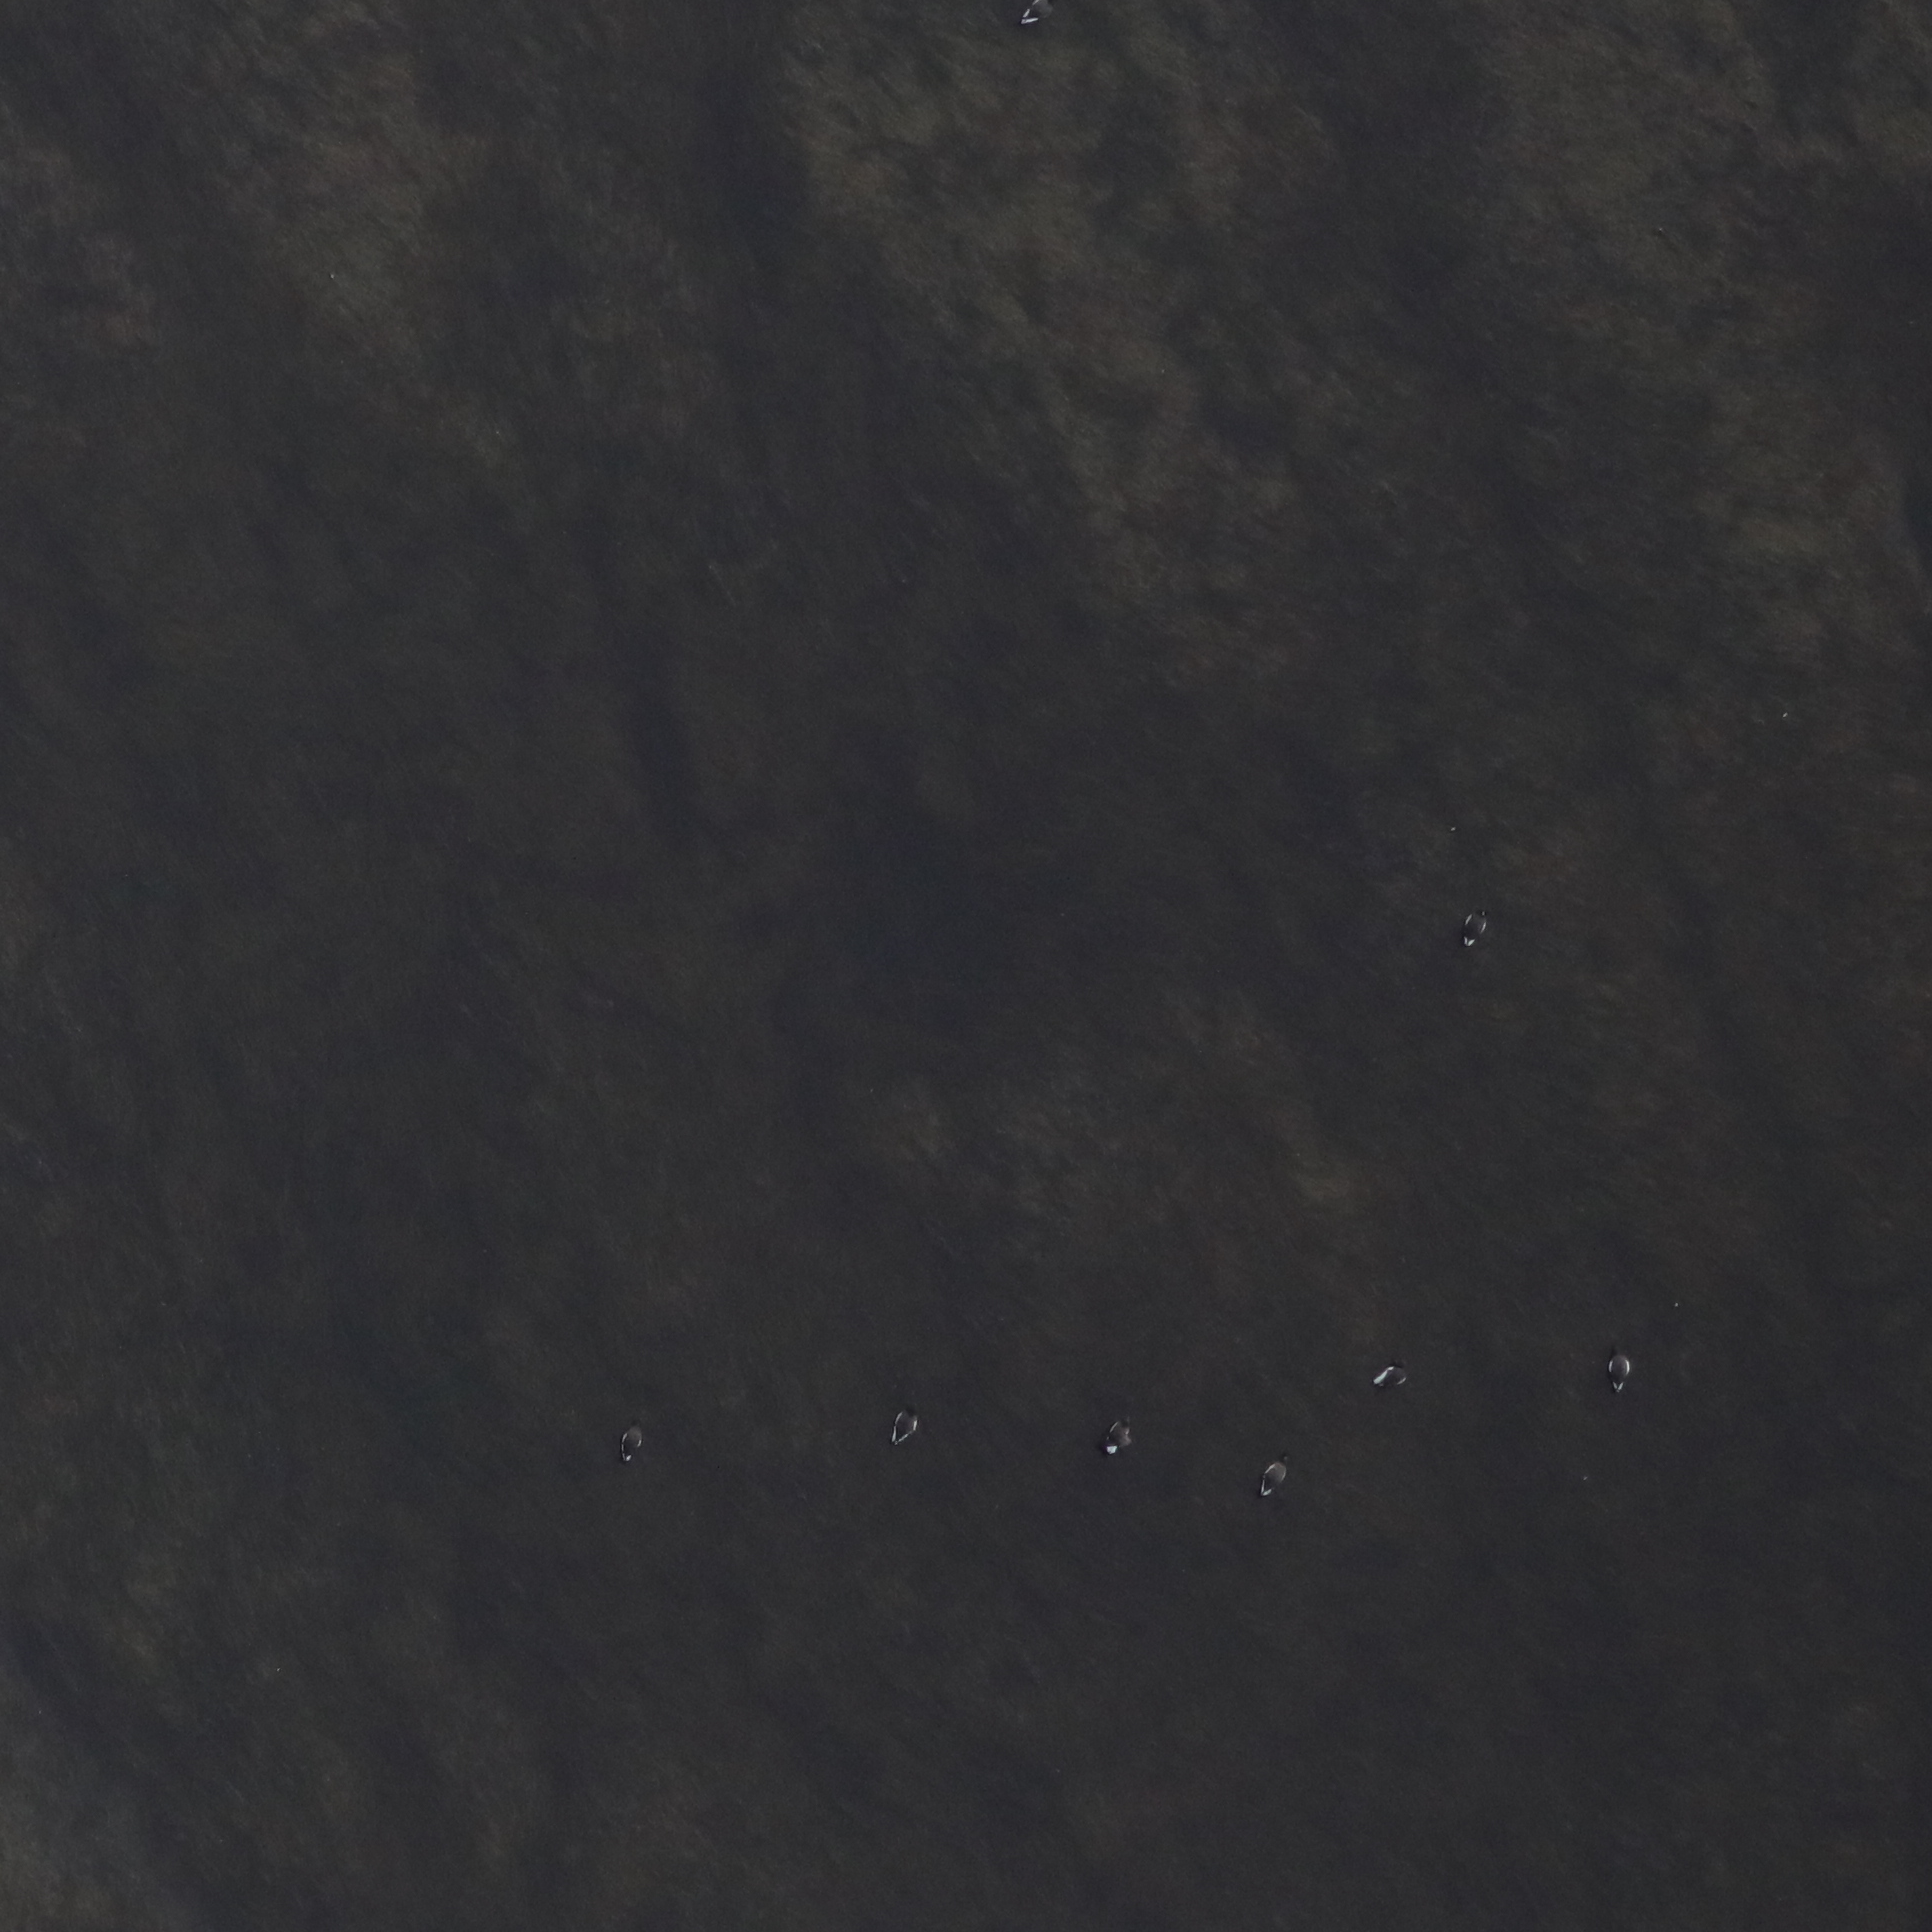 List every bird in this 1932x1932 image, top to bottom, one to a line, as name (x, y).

brant (1038, 10)
brant (1474, 926)
brant (1619, 1369)
brant (1398, 1373)
brant (904, 1425)
brant (1120, 1432)
brant (631, 1443)
brant (1276, 1477)